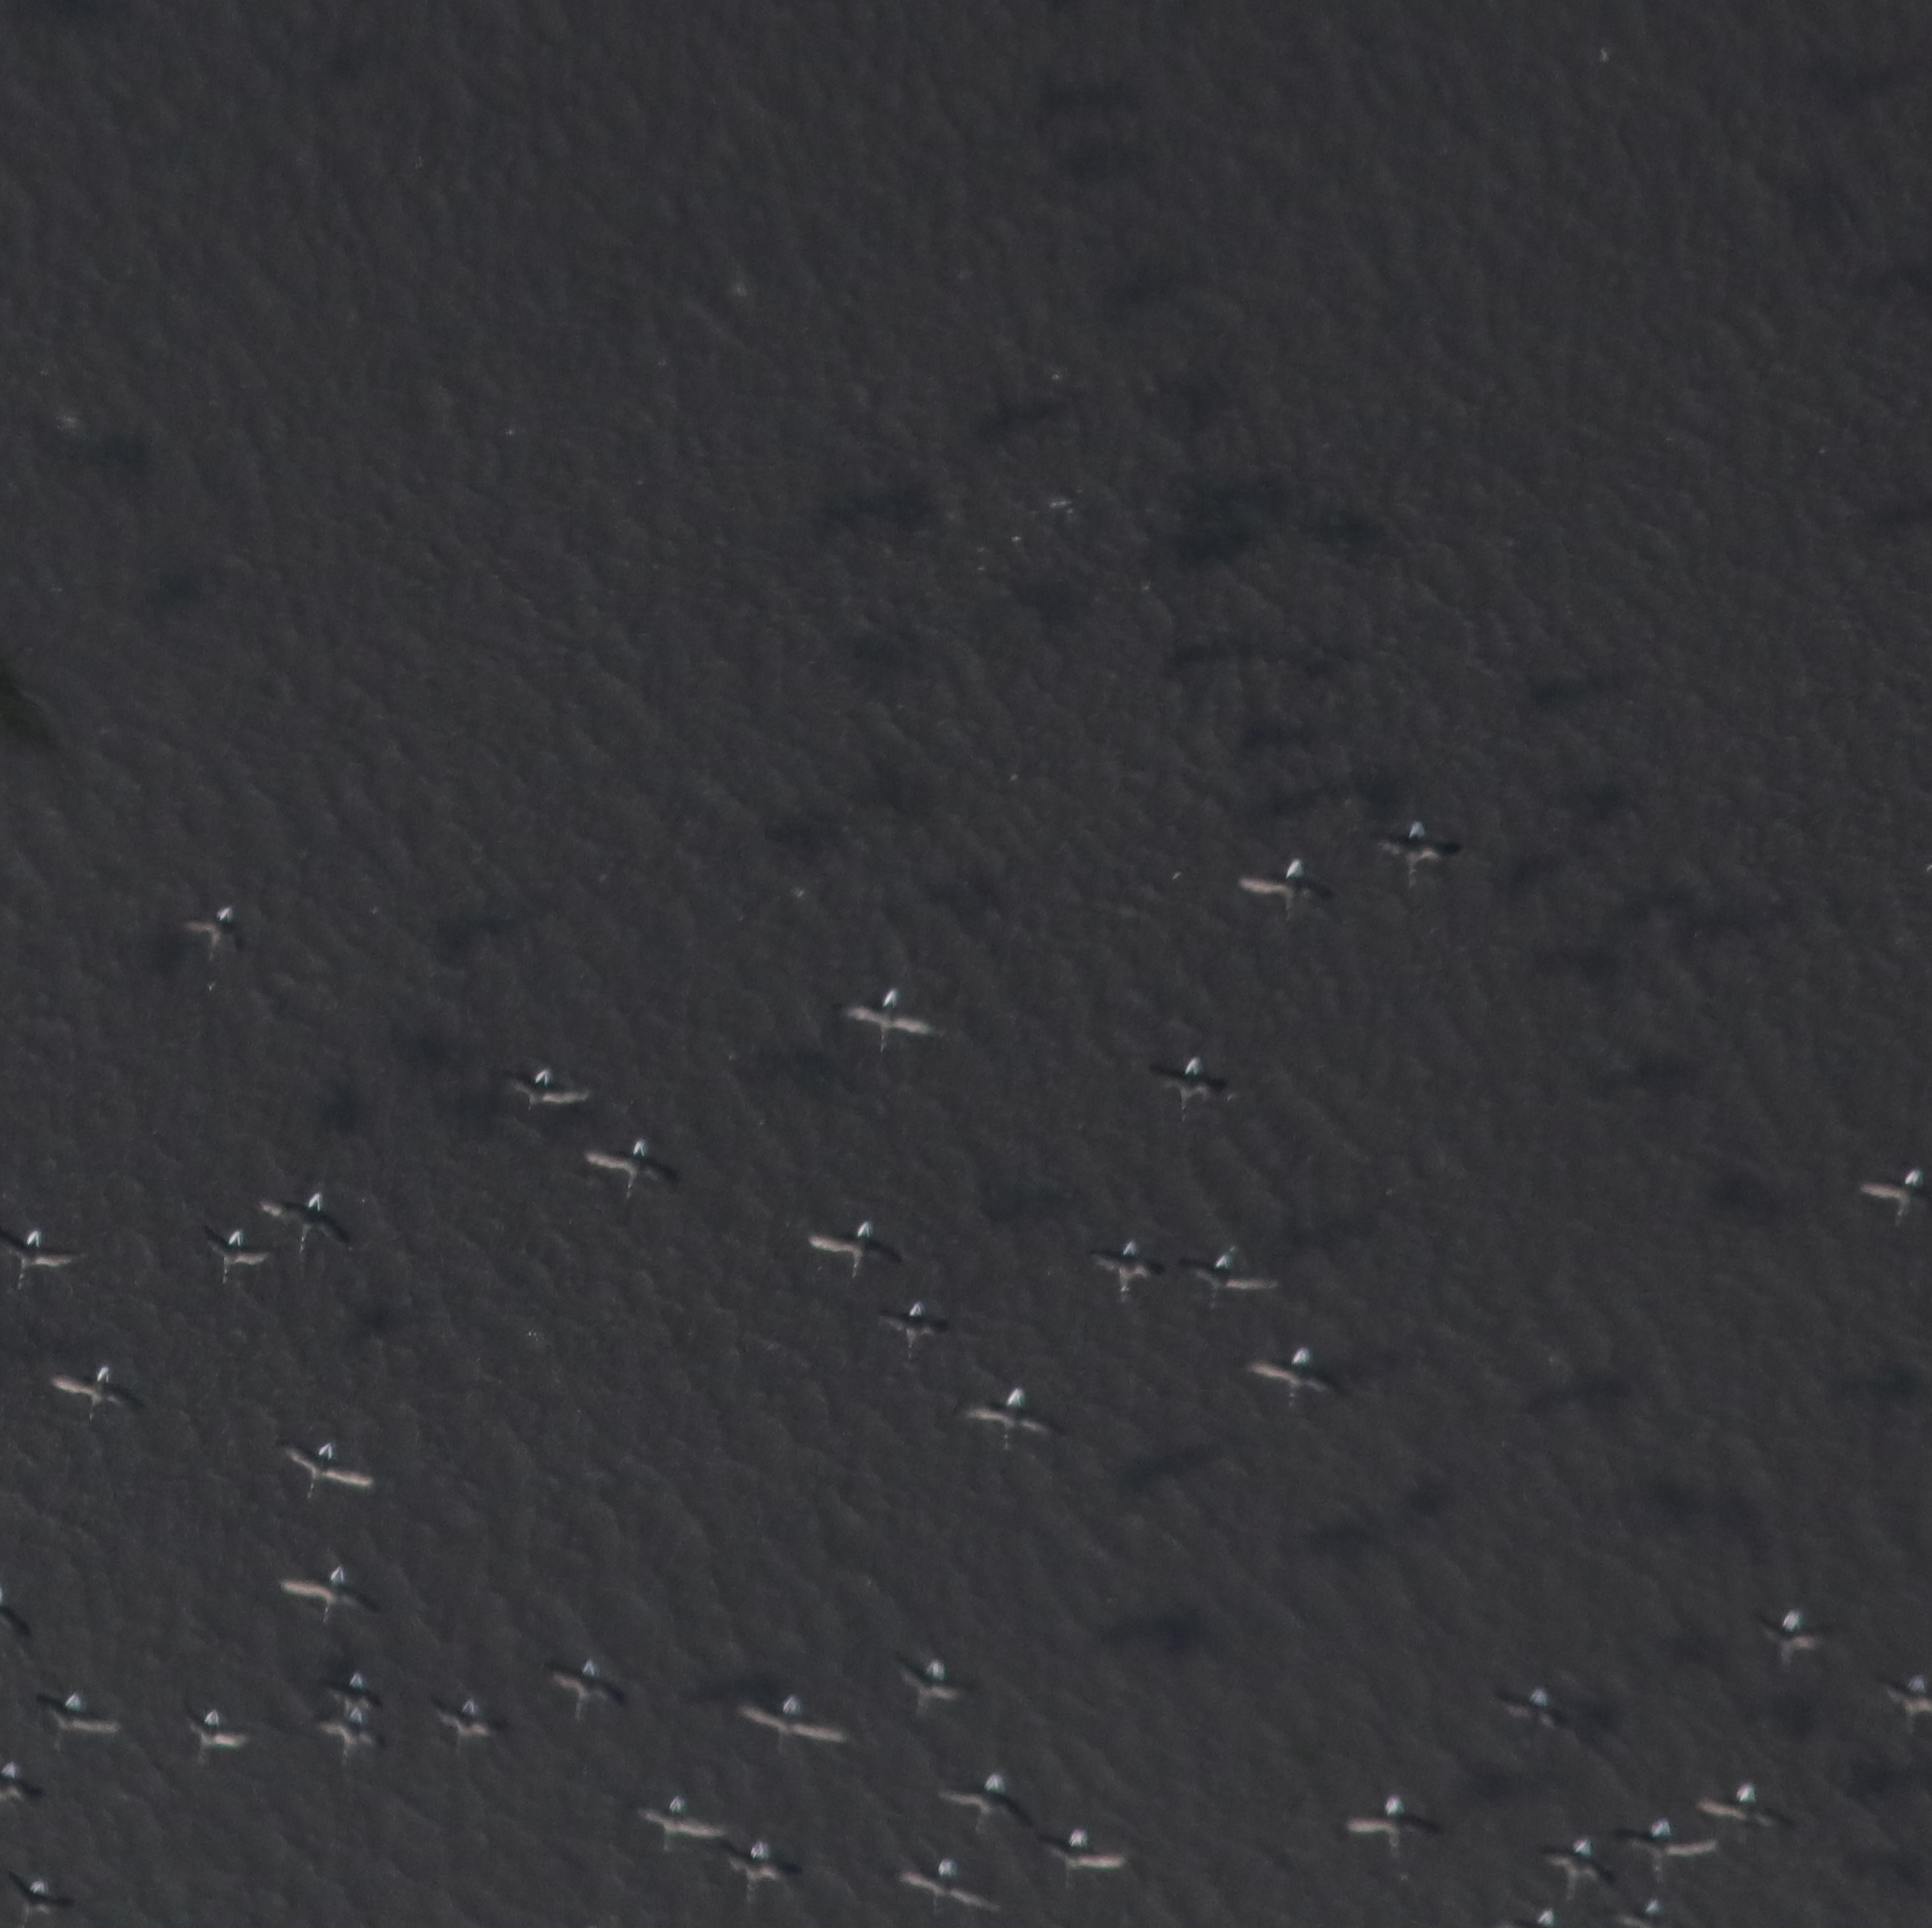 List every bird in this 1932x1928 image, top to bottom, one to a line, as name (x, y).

brant (1422, 847)
brant (1293, 888)
brant (218, 930)
brant (884, 1017)
brant (1190, 1083)
brant (536, 1090)
brant (639, 1163)
brant (1904, 1194)
brant (308, 1219)
brant (861, 1245)
brant (27, 1256)
brant (233, 1256)
brant (1126, 1266)
brant (1224, 1283)
brant (912, 1325)
brant (1295, 1371)
brant (101, 1392)
brant (1009, 1417)
brant (319, 1465)
brant (336, 1596)
brant (1787, 1642)
brant (589, 1683)
brant (932, 1686)
brant (355, 1698)
brant (1920, 1700)
brant (1539, 1710)
brant (73, 1719)
brant (787, 1724)
brant (462, 1728)
brant (213, 1732)
brant (352, 1739)
brant (1, 1788)
brant (989, 1804)
brant (1746, 1814)
brant (1394, 1822)
brant (673, 1823)
brant (1659, 1845)
brant (1072, 1859)
brant (1582, 1860)
brant (755, 1866)
brant (945, 1886)
brant (34, 1897)
brant (1545, 1919)
brant (1646, 1923)